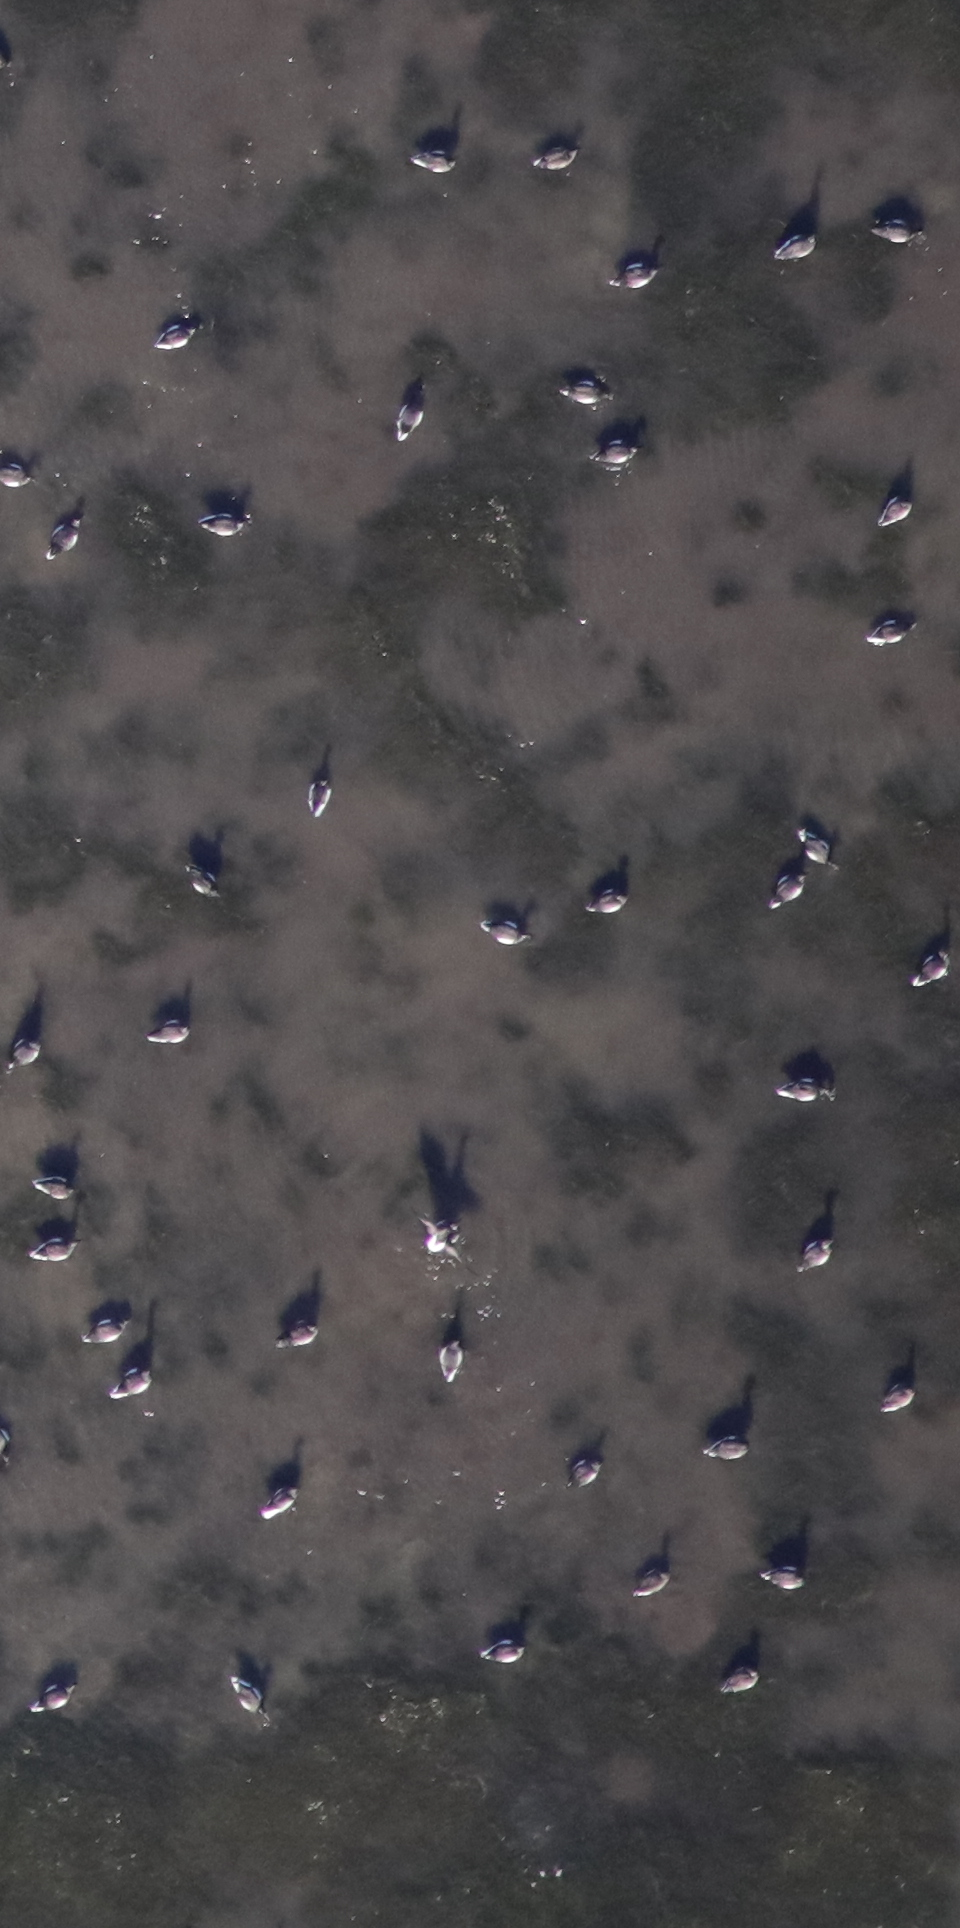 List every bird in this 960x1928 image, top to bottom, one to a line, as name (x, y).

brant (435, 158)
brant (557, 161)
brant (897, 231)
brant (796, 247)
brant (638, 276)
brant (177, 335)
brant (583, 391)
brant (408, 418)
brant (614, 454)
brant (10, 475)
brant (896, 509)
brant (223, 525)
brant (62, 538)
brant (889, 631)
brant (318, 797)
brant (818, 849)
brant (203, 881)
brant (789, 889)
brant (604, 901)
brant (507, 932)
brant (933, 969)
brant (170, 1031)
brant (23, 1054)
brant (803, 1088)
brant (55, 1189)
brant (442, 1237)
brant (55, 1249)
brant (816, 1255)
brant (104, 1332)
brant (299, 1332)
brant (451, 1358)
brant (132, 1382)
brant (896, 1396)
brant (727, 1447)
brant (584, 1473)
brant (277, 1502)
brant (786, 1578)
brant (650, 1582)
brant (503, 1651)
brant (740, 1679)
brant (248, 1696)
brant (53, 1698)